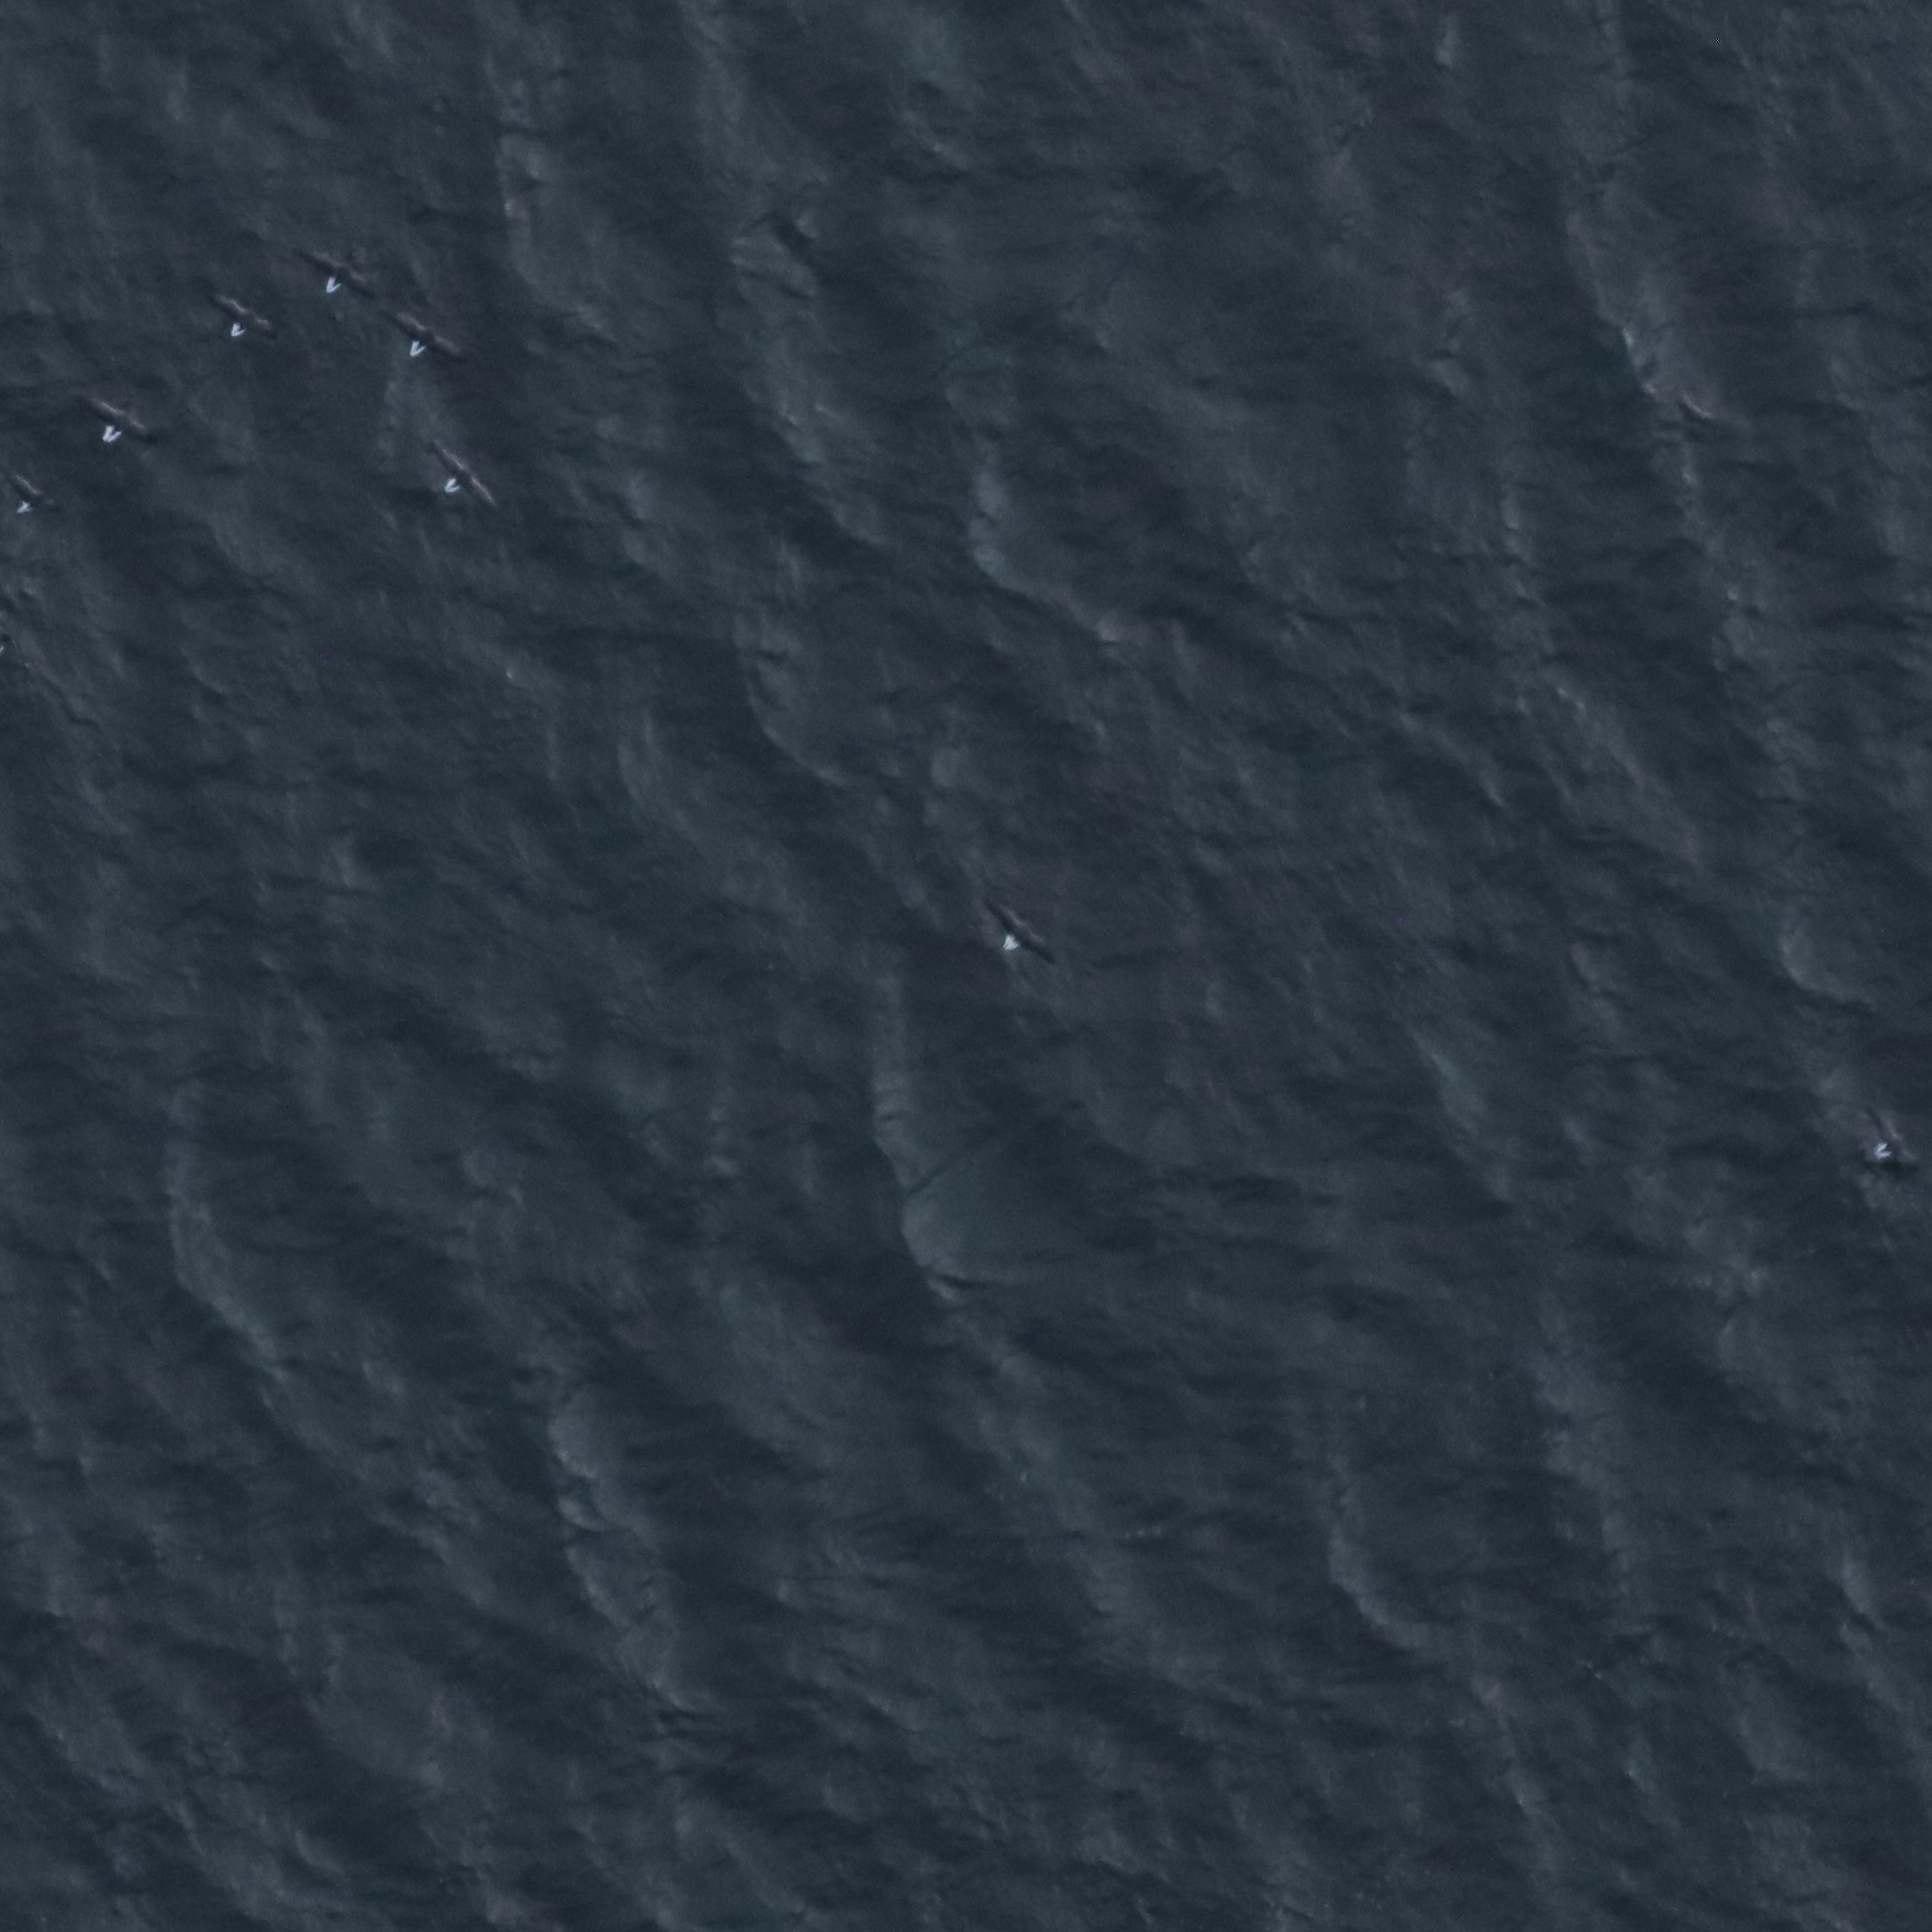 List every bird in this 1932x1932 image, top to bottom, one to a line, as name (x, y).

brant (339, 273)
brant (244, 318)
brant (423, 339)
brant (117, 418)
brant (464, 479)
brant (36, 495)
brant (1020, 932)
brant (1895, 1146)